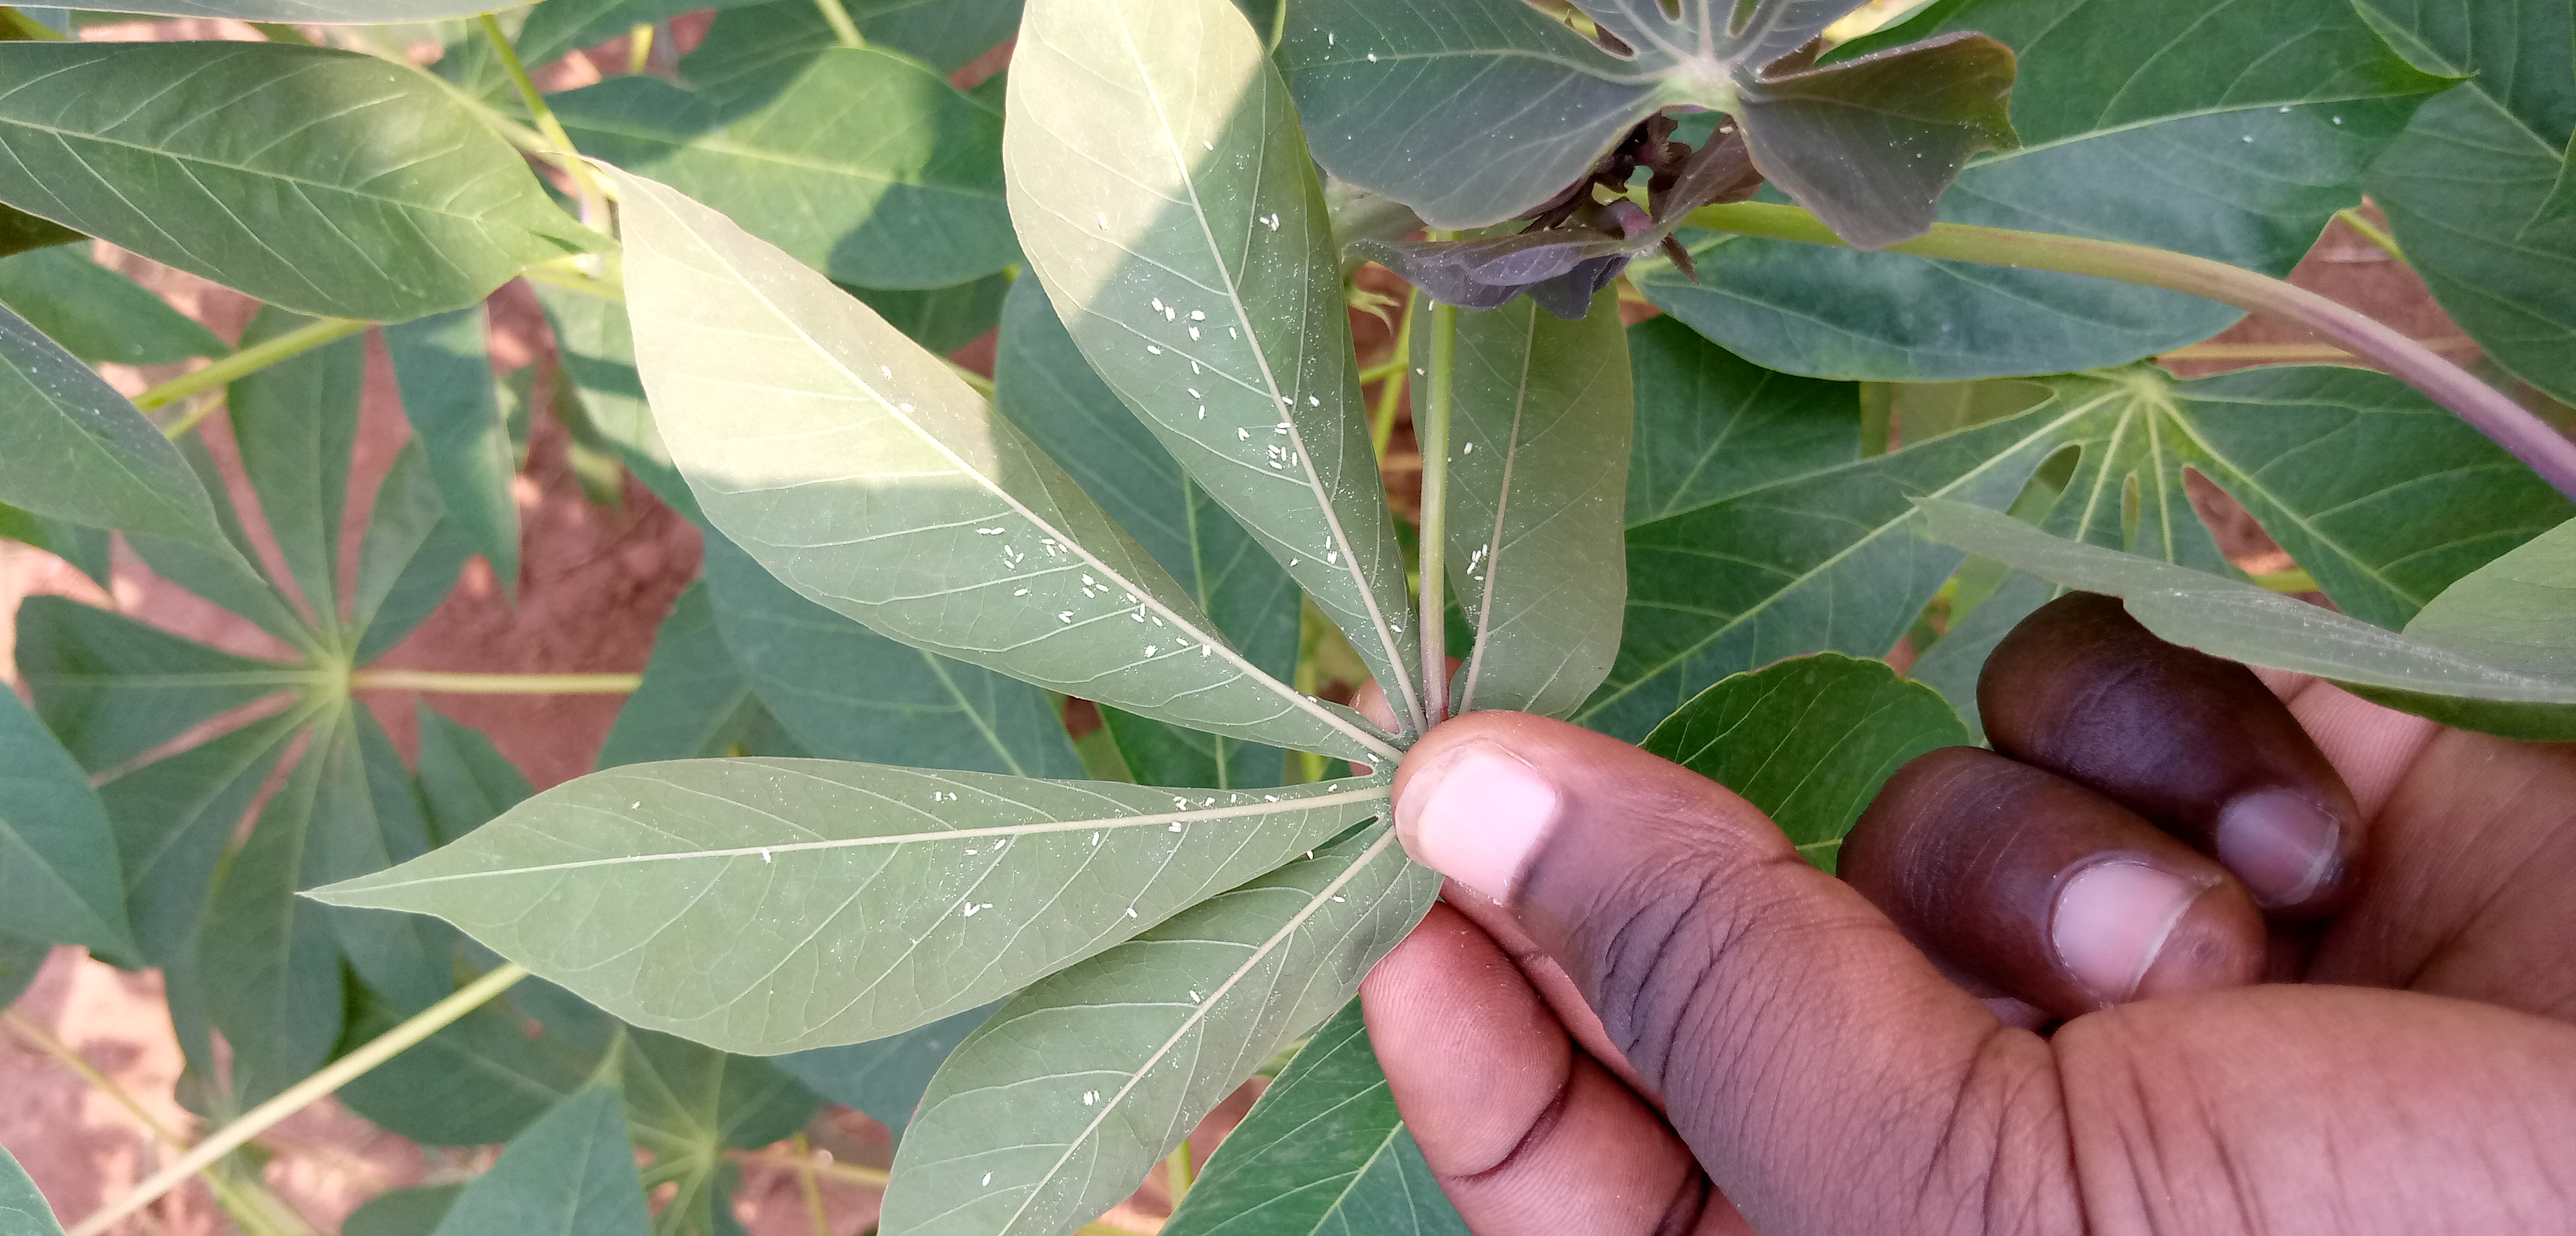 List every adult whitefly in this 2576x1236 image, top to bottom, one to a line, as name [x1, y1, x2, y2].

whitefly [1327, 30, 1336, 46]
whitefly [1366, 51, 1378, 64]
whitefly [2277, 105, 2292, 115]
whitefly [2331, 115, 2344, 127]
whitefly [1718, 124, 1735, 135]
whitefly [2240, 133, 2254, 145]
whitefly [1202, 138, 1215, 152]
whitefly [1605, 197, 1613, 203]
whitefly [1097, 211, 1110, 230]
whitefly [1271, 212, 1281, 226]
whitefly [1258, 215, 1270, 225]
whitefly [1271, 221, 1278, 232]
whitefly [1579, 223, 1587, 229]
whitefly [1542, 225, 1551, 233]
whitefly [1153, 297, 1164, 310]
whitefly [1428, 297, 1435, 314]
whitefly [1151, 302, 1159, 312]
whitefly [1166, 306, 1176, 321]
whitefly [1190, 309, 1206, 315]
whitefly [1191, 315, 1207, 321]
whitefly [1192, 325, 1202, 339]
whitefly [1188, 326, 1197, 342]
whitefly [1228, 326, 1238, 340]
whitefly [1146, 344, 1162, 355]
whitefly [1189, 359, 1200, 375]
whitefly [880, 362, 895, 380]
whitefly [1415, 367, 1425, 377]
whitefly [1188, 387, 1201, 398]
whitefly [1309, 394, 1321, 408]
whitefly [1281, 395, 1294, 406]
whitefly [898, 401, 915, 413]
whitefly [1197, 404, 1206, 421]
whitefly [1276, 422, 1292, 429]
whitefly [1237, 426, 1250, 439]
whitefly [1274, 427, 1287, 435]
whitefly [1238, 431, 1245, 442]
whitefly [1463, 441, 1472, 455]
whitefly [1267, 444, 1280, 454]
whitefly [1280, 445, 1286, 462]
whitefly [1267, 449, 1278, 459]
whitefly [1291, 450, 1298, 467]
whitefly [1268, 460, 1283, 470]
whitefly [974, 527, 991, 534]
whitefly [991, 527, 1006, 534]
whitefly [1324, 534, 1332, 549]
whitefly [1039, 537, 1056, 545]
whitefly [1057, 542, 1067, 553]
whitefly [1481, 542, 1488, 556]
whitefly [1003, 543, 1014, 557]
whitefly [1045, 544, 1057, 558]
whitefly [1475, 549, 1482, 563]
whitefly [1471, 550, 1476, 561]
whitefly [1015, 550, 1025, 563]
whitefly [1327, 550, 1332, 563]
whitefly [1332, 550, 1337, 565]
whitefly [1287, 556, 1301, 567]
whitefly [1002, 558, 1015, 570]
whitefly [1466, 561, 1476, 576]
whitefly [1083, 572, 1095, 583]
whitefly [1472, 575, 1484, 581]
whitefly [1081, 576, 1092, 586]
whitefly [1095, 583, 1110, 594]
whitefly [1081, 585, 1095, 599]
whitefly [1012, 586, 1030, 597]
whitefly [1125, 591, 1137, 604]
whitefly [1139, 600, 1146, 618]
whitefly [1061, 610, 1075, 617]
whitefly [1130, 612, 1146, 624]
whitefly [1058, 613, 1071, 624]
whitefly [1151, 614, 1163, 627]
whitefly [1389, 623, 1403, 633]
whitefly [1174, 636, 1189, 647]
whitefly [1202, 642, 1206, 659]
whitefly [1206, 643, 1211, 657]
whitefly [1145, 644, 1153, 655]
whitefly [1147, 644, 1159, 659]
whitefly [1305, 694, 1318, 704]
whitefly [1366, 752, 1380, 763]
whitefly [1327, 782, 1339, 793]
whitefly [935, 789, 942, 803]
whitefly [947, 791, 959, 802]
whitefly [1230, 791, 1237, 805]
whitefly [1262, 792, 1278, 803]
whitefly [1173, 794, 1182, 802]
whitefly [1204, 796, 1217, 806]
whitefly [1180, 796, 1188, 803]
whitefly [629, 800, 641, 810]
whitefly [1175, 802, 1186, 811]
whitefly [1171, 820, 1183, 826]
whitefly [1167, 825, 1182, 832]
whitefly [1091, 829, 1099, 847]
whitefly [994, 837, 1007, 852]
whitefly [761, 846, 772, 865]
whitefly [962, 848, 978, 856]
whitefly [1305, 848, 1316, 861]
whitefly [1331, 893, 1347, 904]
whitefly [963, 900, 971, 916]
whitefly [980, 901, 994, 909]
whitefly [971, 903, 981, 915]
whitefly [1126, 906, 1139, 919]
whitefly [1188, 988, 1201, 1003]
whitefly [1092, 1088, 1103, 1103]
whitefly [1088, 1090, 1094, 1105]
whitefly [1083, 1091, 1088, 1107]
whitefly [981, 1168, 994, 1189]